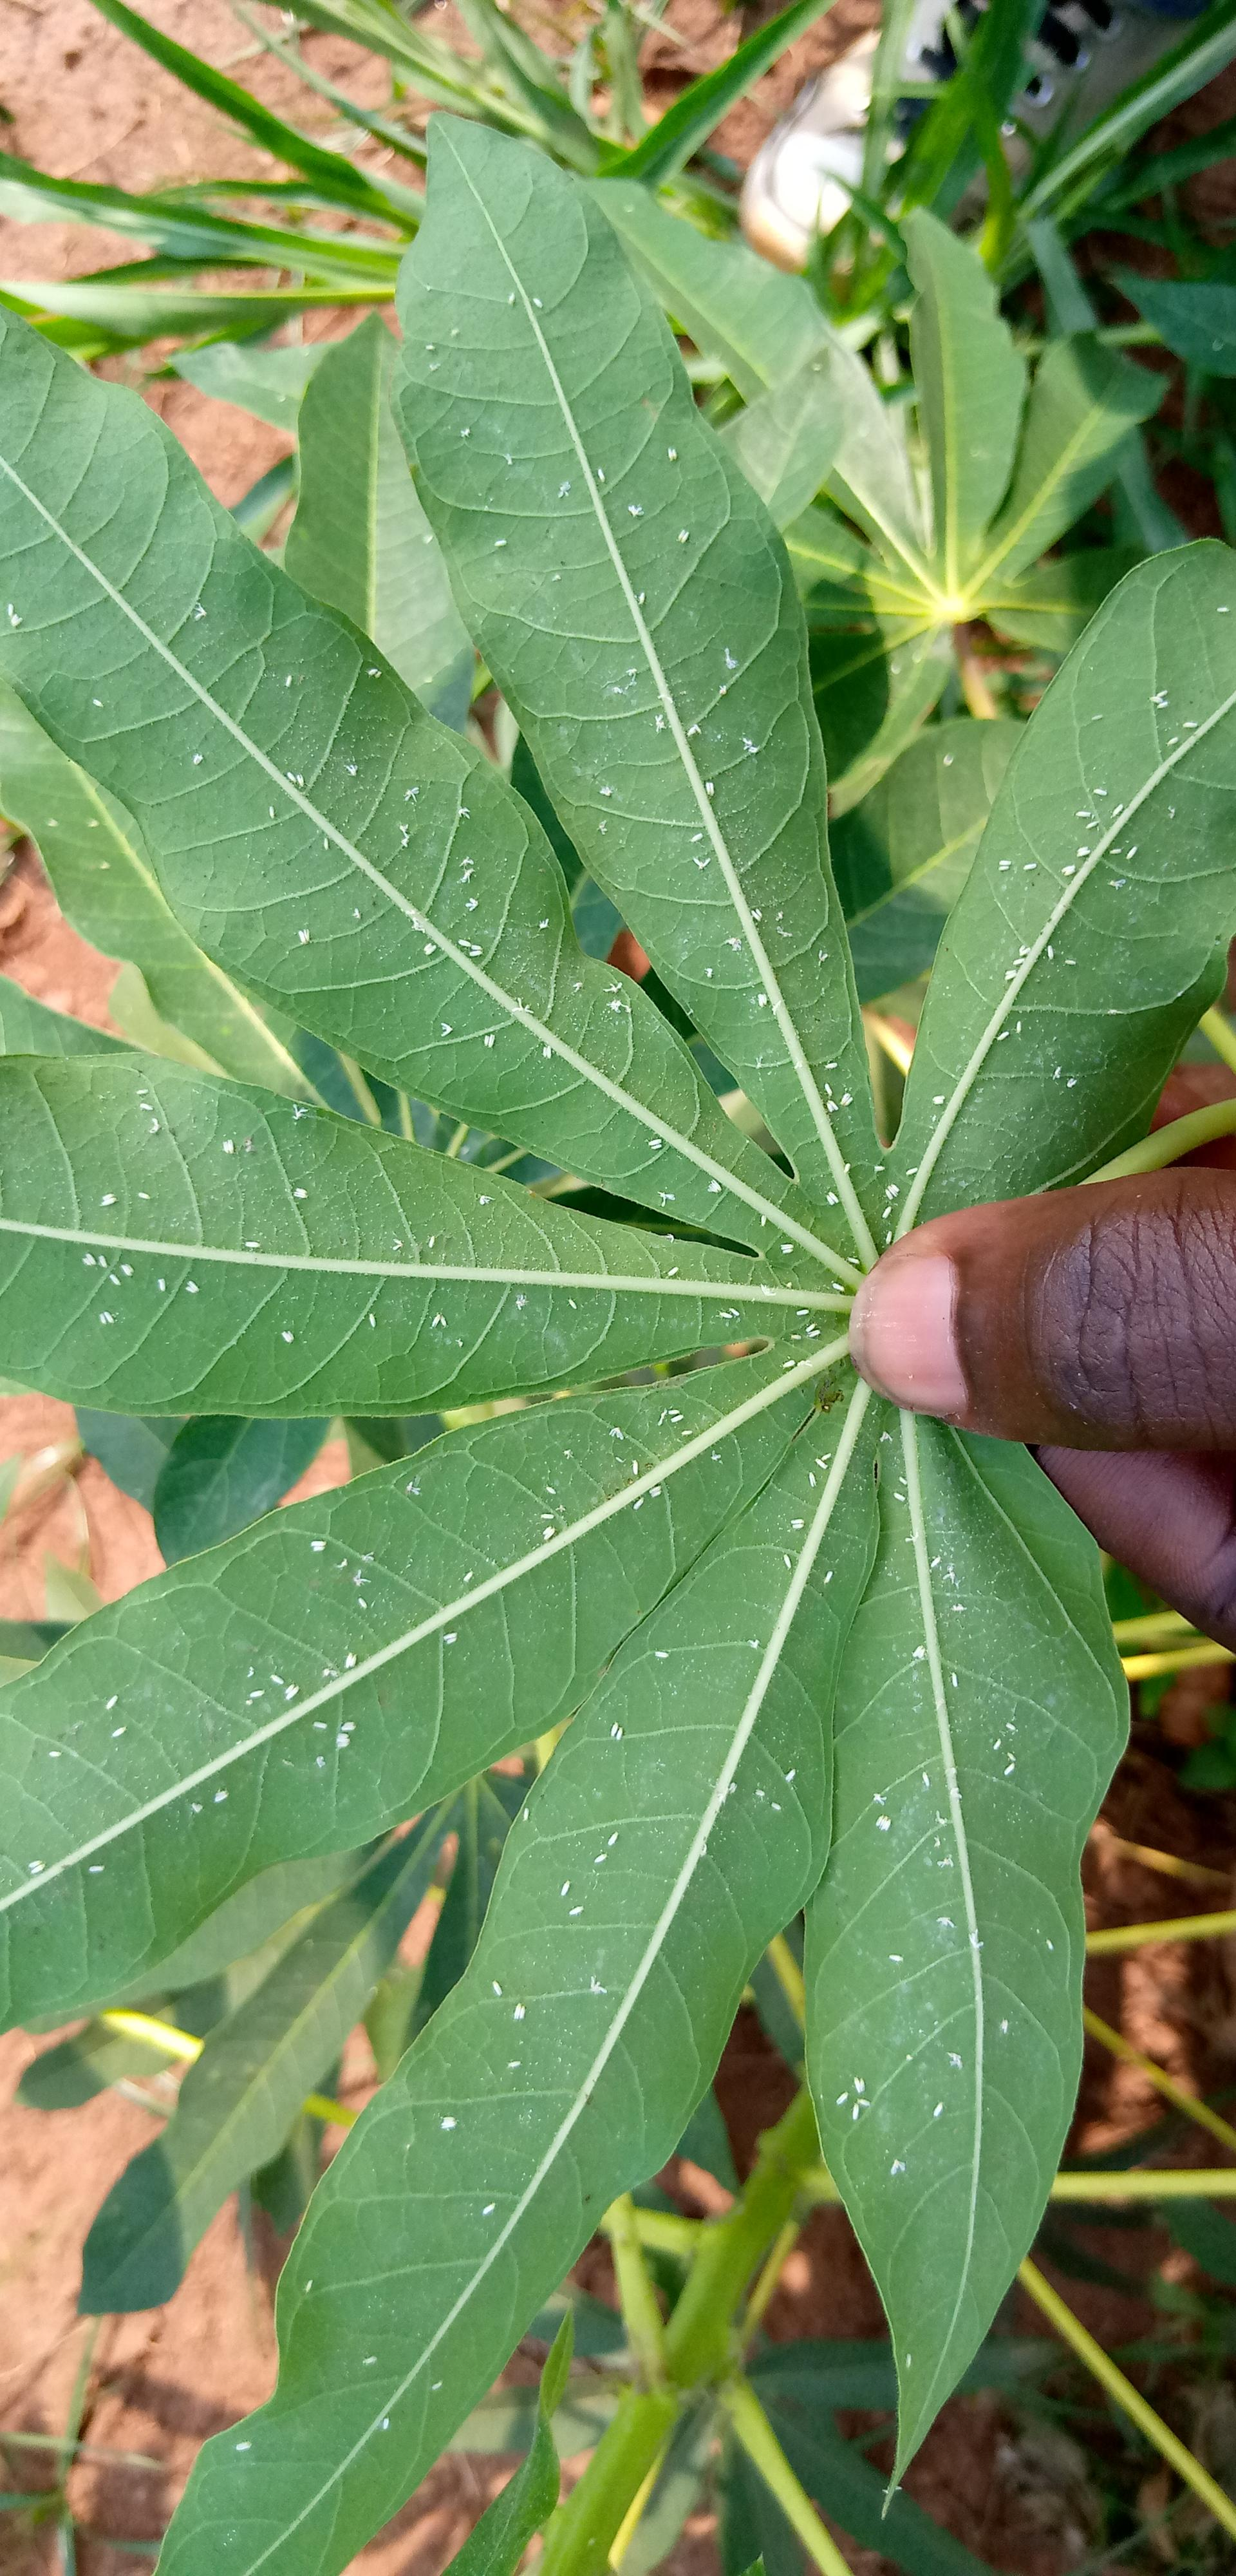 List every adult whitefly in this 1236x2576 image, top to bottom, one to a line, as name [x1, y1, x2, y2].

whitefly [507, 292, 517, 308]
whitefly [532, 297, 546, 309]
whitefly [448, 327, 462, 339]
whitefly [424, 343, 436, 353]
whitefly [429, 363, 442, 374]
whitefly [459, 424, 474, 440]
whitefly [667, 446, 681, 462]
whitefly [502, 453, 515, 466]
whitefly [597, 468, 607, 483]
whitefly [557, 480, 572, 500]
whitefly [626, 502, 645, 519]
whitefly [677, 528, 691, 544]
whitefly [494, 538, 507, 549]
whitefly [637, 591, 647, 605]
whitefly [7, 602, 14, 616]
whitefly [193, 603, 209, 623]
whitefly [1215, 605, 1230, 614]
whitefly [10, 613, 24, 627]
whitefly [724, 646, 738, 670]
whitefly [367, 667, 383, 681]
whitefly [624, 667, 639, 677]
whitefly [285, 674, 294, 689]
whitefly [718, 683, 729, 697]
whitefly [612, 685, 623, 695]
whitefly [1148, 690, 1168, 703]
whitefly [91, 697, 105, 709]
whitefly [1154, 701, 1170, 710]
whitefly [1090, 713, 1105, 723]
whitefly [654, 714, 668, 732]
whitefly [1181, 720, 1199, 730]
whitefly [687, 723, 702, 737]
whitefly [742, 736, 759, 754]
whitefly [1165, 736, 1180, 746]
whitefly [192, 752, 204, 767]
whitefly [344, 764, 359, 777]
whitefly [286, 772, 297, 784]
whitefly [297, 773, 305, 788]
whitefly [705, 781, 715, 798]
whitefly [597, 785, 613, 798]
whitefly [402, 787, 420, 803]
whitefly [1092, 787, 1109, 798]
whitefly [1110, 803, 1125, 818]
whitefly [1167, 803, 1177, 822]
whitefly [268, 804, 276, 820]
whitefly [457, 806, 471, 820]
whitefly [1073, 809, 1093, 818]
whitefly [597, 820, 610, 836]
whitefly [1085, 820, 1101, 829]
whitefly [398, 823, 411, 837]
whitefly [690, 831, 704, 844]
whitefly [323, 836, 330, 851]
whitefly [399, 837, 410, 848]
whitefly [1076, 846, 1091, 857]
whitefly [1126, 846, 1139, 860]
whitefly [1109, 847, 1123, 855]
whitefly [459, 856, 475, 867]
whitefly [693, 856, 713, 870]
whitefly [997, 858, 1012, 873]
whitefly [1023, 862, 1038, 871]
whitefly [1060, 863, 1076, 876]
whitefly [456, 867, 475, 885]
whitefly [1108, 877, 1126, 891]
whitefly [465, 896, 480, 912]
whitefly [351, 907, 361, 920]
whitefly [750, 907, 763, 922]
whitefly [774, 909, 784, 922]
whitefly [538, 917, 552, 930]
whitefly [774, 924, 794, 940]
whitefly [297, 928, 311, 945]
whitefly [722, 935, 743, 952]
whitefly [458, 938, 471, 948]
whitefly [423, 941, 438, 956]
whitefly [471, 943, 483, 951]
whitefly [1046, 943, 1055, 961]
whitefly [1018, 944, 1032, 957]
whitefly [818, 949, 829, 967]
whitefly [469, 950, 484, 957]
whitefly [1012, 957, 1026, 965]
whitefly [1064, 958, 1078, 967]
whitefly [704, 967, 714, 980]
whitefly [1004, 969, 1017, 981]
whitefly [572, 980, 583, 992]
whitefly [602, 980, 625, 994]
whitefly [757, 992, 768, 1008]
whitefly [606, 998, 633, 1014]
whitefly [438, 1019, 454, 1039]
whitefly [1015, 1019, 1022, 1036]
whitefly [996, 1030, 1011, 1042]
whitefly [483, 1032, 495, 1049]
whitefly [542, 1044, 552, 1059]
whitefly [824, 1063, 838, 1070]
whitefly [1052, 1064, 1062, 1081]
whitefly [1066, 1075, 1078, 1089]
whitefly [823, 1083, 834, 1096]
whitefly [135, 1088, 151, 1095]
whitefly [839, 1092, 856, 1108]
whitefly [932, 1094, 946, 1106]
whitefly [825, 1099, 839, 1113]
whitefly [139, 1102, 154, 1111]
whitefly [292, 1102, 312, 1121]
whitefly [149, 1116, 163, 1134]
whitefly [648, 1137, 663, 1150]
whitefly [221, 1138, 236, 1156]
whitefly [843, 1161, 851, 1174]
whitefly [872, 1164, 886, 1173]
whitefly [904, 1165, 918, 1176]
whitefly [706, 1179, 723, 1194]
whitefly [292, 1184, 310, 1200]
whitefly [136, 1190, 151, 1200]
whitefly [825, 1190, 839, 1207]
whitefly [657, 1191, 677, 1208]
whitefly [98, 1193, 122, 1207]
whitefly [478, 1193, 497, 1207]
whitefly [881, 1206, 892, 1220]
whitefly [759, 1214, 768, 1227]
whitefly [884, 1229, 894, 1245]
whitefly [427, 1235, 436, 1249]
whitefly [391, 1237, 404, 1251]
whitefly [242, 1240, 263, 1249]
whitefly [780, 1242, 794, 1254]
whitefly [82, 1252, 97, 1267]
whitefly [97, 1254, 109, 1269]
whitefly [847, 1256, 861, 1265]
whitefly [120, 1262, 135, 1277]
whitefly [666, 1265, 680, 1277]
whitefly [108, 1273, 122, 1287]
whitefly [156, 1277, 168, 1293]
whitefly [185, 1279, 201, 1294]
whitefly [832, 1282, 845, 1292]
whitefly [515, 1293, 530, 1311]
whitefly [566, 1297, 579, 1311]
whitefly [729, 1307, 740, 1318]
whitefly [795, 1307, 810, 1316]
whitefly [99, 1309, 117, 1326]
whitefly [718, 1310, 733, 1320]
whitefly [431, 1311, 447, 1329]
whitefly [368, 1312, 379, 1329]
whitefly [280, 1330, 295, 1343]
whitefly [790, 1332, 802, 1341]
whitefly [453, 1337, 465, 1347]
whitefly [782, 1358, 795, 1368]
whitefly [656, 1406, 668, 1426]
whitefly [668, 1407, 680, 1415]
whitefly [669, 1414, 686, 1423]
whitefly [608, 1426, 626, 1442]
whitefly [877, 1428, 895, 1443]
whitefly [680, 1429, 693, 1436]
whitefly [563, 1448, 575, 1461]
whitefly [710, 1449, 722, 1462]
whitefly [815, 1452, 834, 1470]
whitefly [631, 1458, 639, 1476]
whitefly [808, 1470, 818, 1488]
whitefly [897, 1474, 908, 1486]
whitefly [405, 1479, 422, 1497]
whitefly [648, 1484, 662, 1498]
whitefly [546, 1485, 557, 1496]
whitefly [892, 1490, 906, 1503]
whitefly [632, 1497, 644, 1511]
whitefly [556, 1504, 568, 1513]
whitefly [539, 1511, 556, 1520]
whitefly [790, 1517, 806, 1529]
whitefly [541, 1524, 557, 1542]
whitefly [310, 1540, 328, 1553]
whitefly [360, 1551, 377, 1562]
whitefly [782, 1552, 792, 1570]
whitefly [929, 1555, 942, 1570]
whitefly [335, 1557, 348, 1570]
whitefly [352, 1568, 373, 1589]
whitefly [823, 1568, 834, 1586]
whitefly [462, 1569, 476, 1583]
whitefly [941, 1570, 959, 1584]
whitefly [357, 1596, 368, 1610]
whitefly [948, 1602, 966, 1613]
whitefly [442, 1631, 459, 1646]
whitefly [745, 1637, 762, 1651]
whitefly [912, 1644, 925, 1661]
whitefly [653, 1649, 671, 1660]
whitefly [344, 1651, 357, 1669]
whitefly [247, 1665, 257, 1678]
whitefly [949, 1671, 961, 1688]
whitefly [269, 1673, 285, 1685]
whitefly [285, 1682, 299, 1701]
whitefly [248, 1689, 266, 1698]
whitefly [106, 1694, 120, 1711]
whitefly [312, 1719, 328, 1729]
whitefly [340, 1720, 357, 1732]
whitefly [610, 1720, 625, 1741]
whitefly [1004, 1720, 1017, 1732]
whitefly [110, 1725, 129, 1739]
whitefly [337, 1732, 351, 1750]
whitefly [991, 1737, 1003, 1751]
whitefly [48, 1750, 64, 1758]
whitefly [1004, 1750, 1017, 1762]
whitefly [315, 1754, 328, 1768]
whitefly [1002, 1761, 1019, 1776]
whitefly [785, 1768, 796, 1784]
whitefly [920, 1770, 932, 1790]
whitefly [728, 1781, 740, 1795]
whitefly [754, 1786, 767, 1798]
whitefly [212, 1786, 232, 1804]
whitefly [871, 1790, 888, 1806]
whitefly [769, 1801, 783, 1812]
whitefly [191, 1801, 203, 1814]
whitefly [521, 1806, 534, 1822]
whitefly [932, 1809, 948, 1827]
whitefly [875, 1813, 892, 1833]
whitefly [605, 1830, 623, 1847]
whitefly [932, 1835, 942, 1849]
whitefly [594, 1851, 609, 1865]
whitefly [936, 1852, 955, 1870]
whitefly [27, 1859, 48, 1874]
whitefly [88, 1864, 106, 1874]
whitefly [559, 1879, 572, 1898]
whitefly [568, 1904, 586, 1917]
whitefly [935, 1914, 955, 1930]
whitefly [1045, 1937, 1058, 1951]
whitefly [885, 1952, 908, 1963]
whitefly [589, 1974, 609, 1996]
whitefly [491, 1978, 504, 1997]
whitefly [512, 2001, 527, 2022]
whitefly [999, 2017, 1010, 2035]
whitefly [946, 2049, 964, 2070]
whitefly [506, 2058, 523, 2069]
whitefly [852, 2074, 866, 2093]
whitefly [834, 2089, 848, 2105]
whitefly [856, 2097, 872, 2108]
whitefly [932, 2101, 944, 2119]
whitefly [852, 2101, 859, 2123]
whitefly [440, 2114, 460, 2131]
whitefly [889, 2156, 908, 2178]
whitefly [482, 2201, 497, 2217]
whitefly [304, 2278, 317, 2293]
whitefly [360, 2353, 378, 2366]
whitefly [430, 2378, 443, 2394]
whitefly [382, 2414, 391, 2431]
whitefly [234, 2438, 254, 2453]